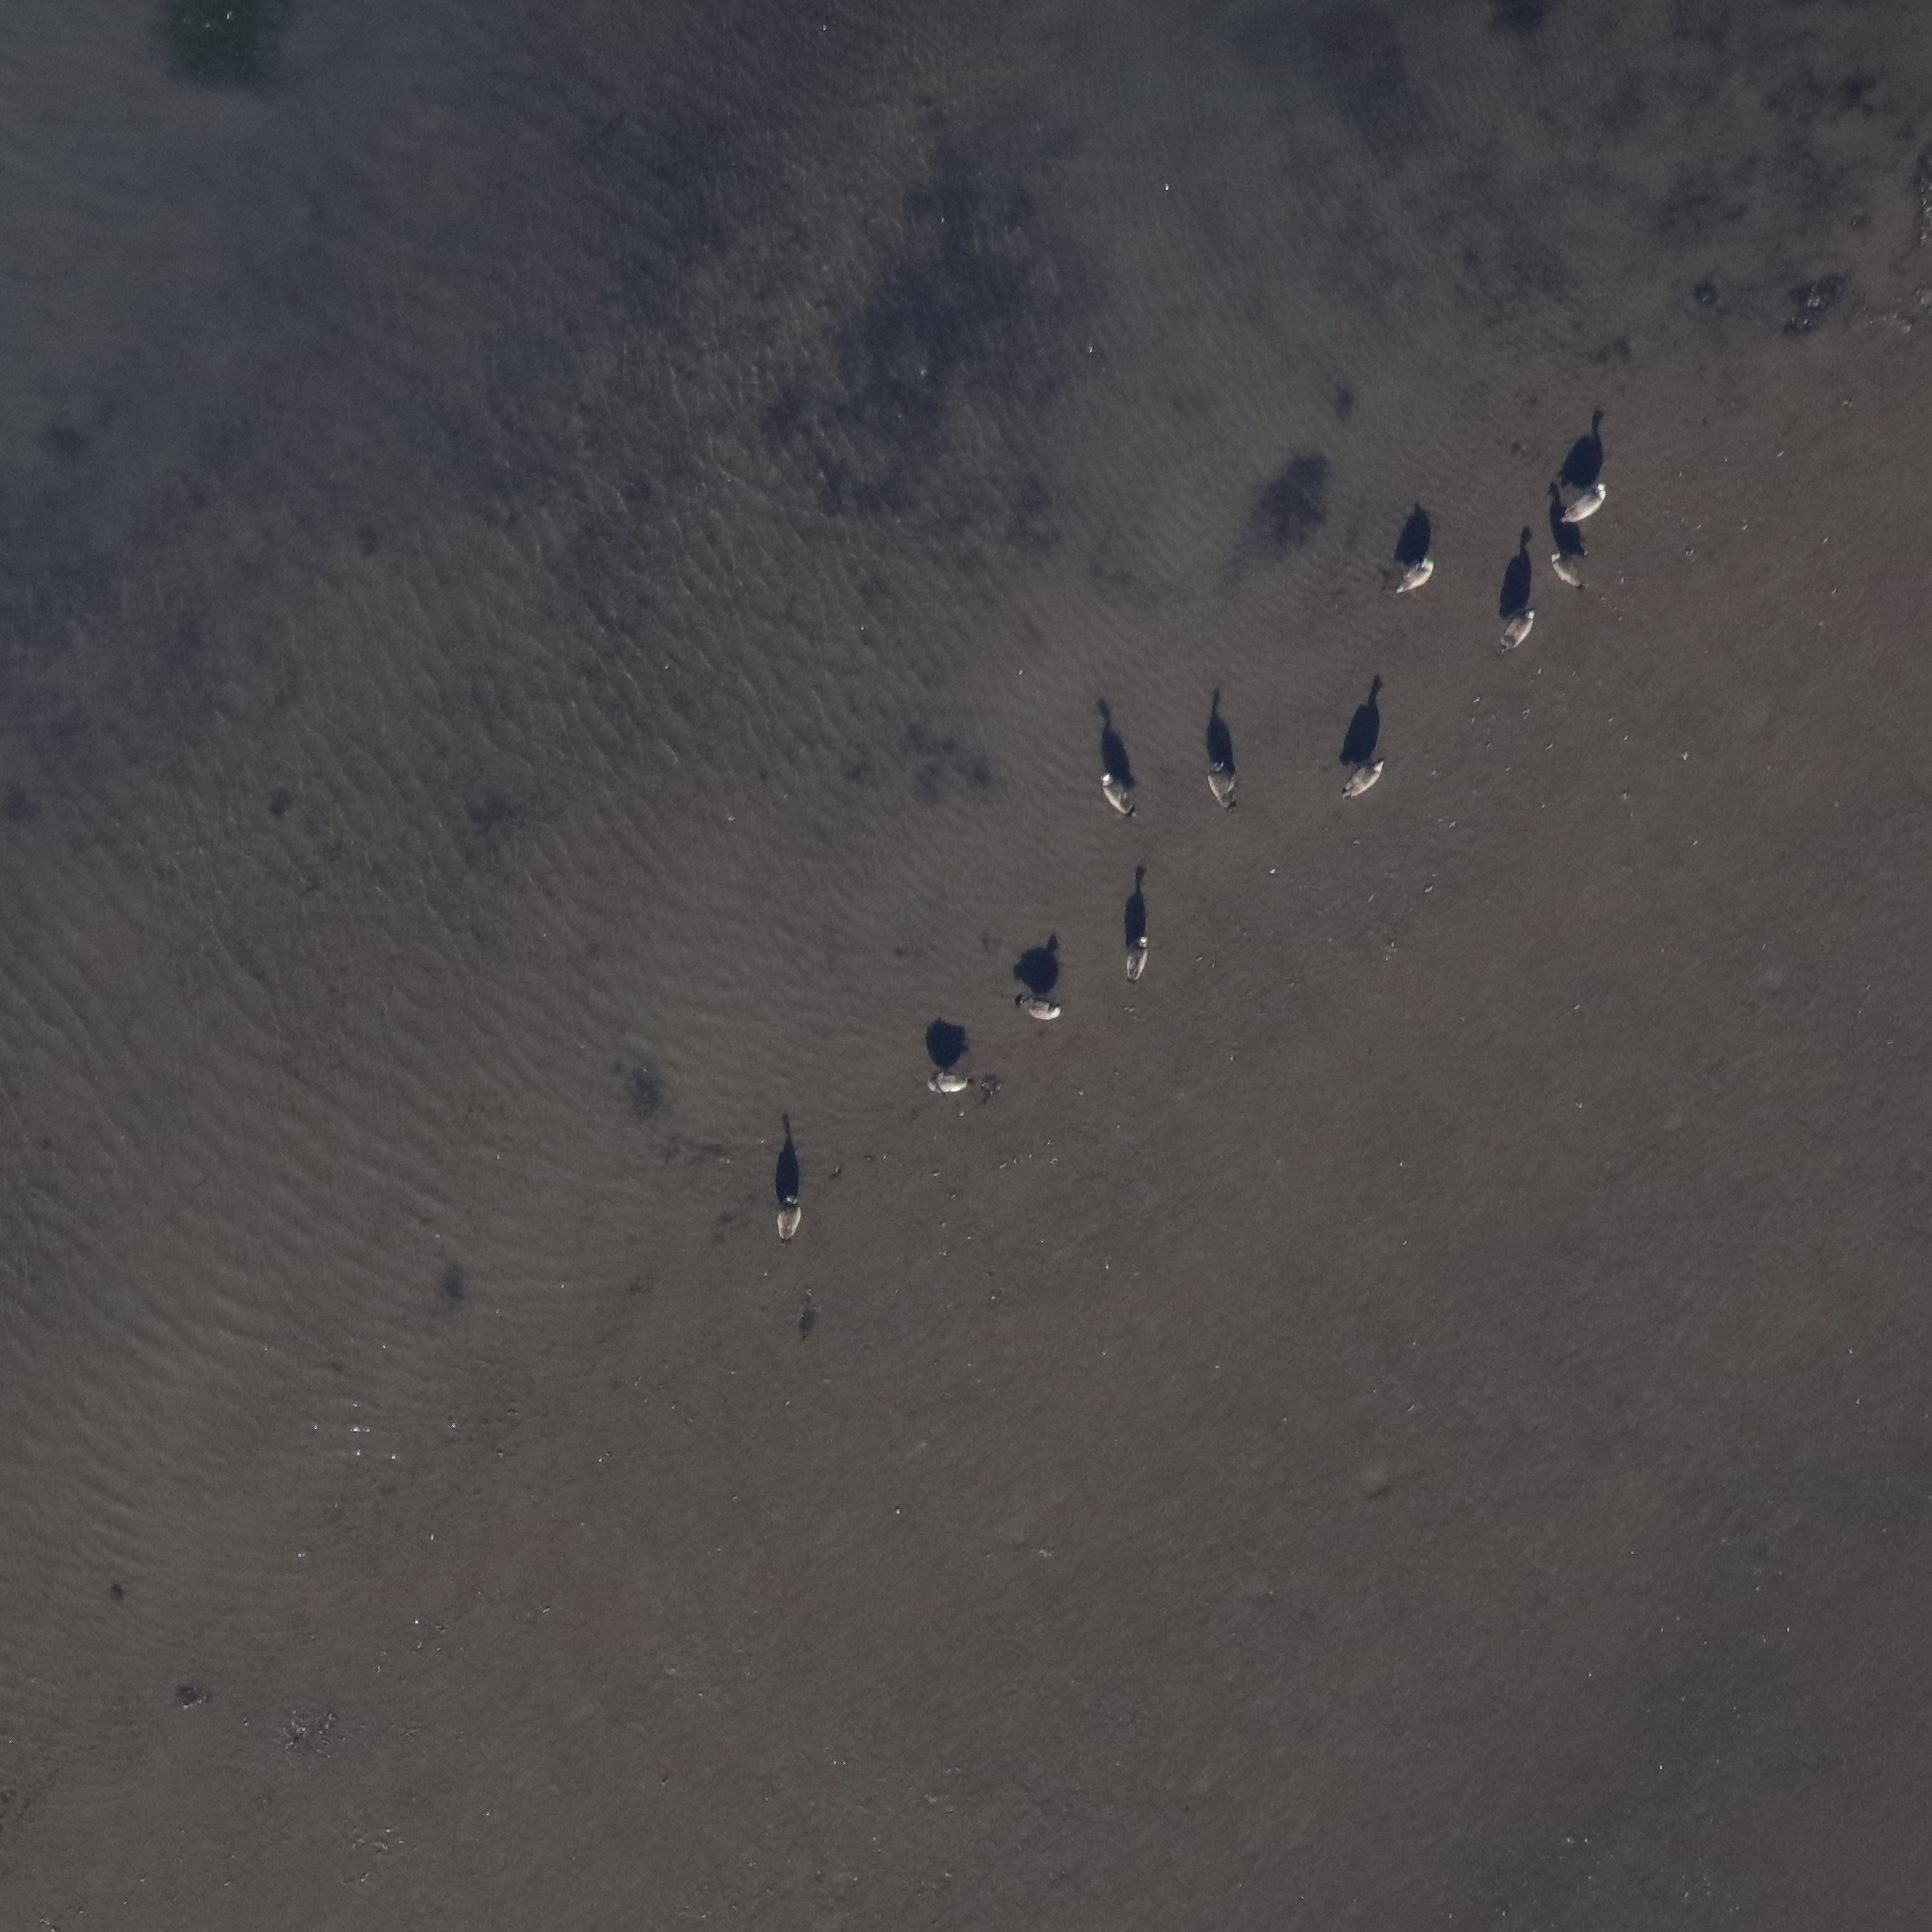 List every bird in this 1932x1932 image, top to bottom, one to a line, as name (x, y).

Canada goose (1579, 504)
Canada goose (1567, 572)
Canada goose (1416, 573)
Canada goose (1515, 628)
Canada goose (1361, 776)
Canada goose (1223, 789)
Canada goose (1115, 792)
Canada goose (1135, 961)
Canada goose (1039, 1006)
Canada goose (953, 1081)
Canada goose (787, 1217)